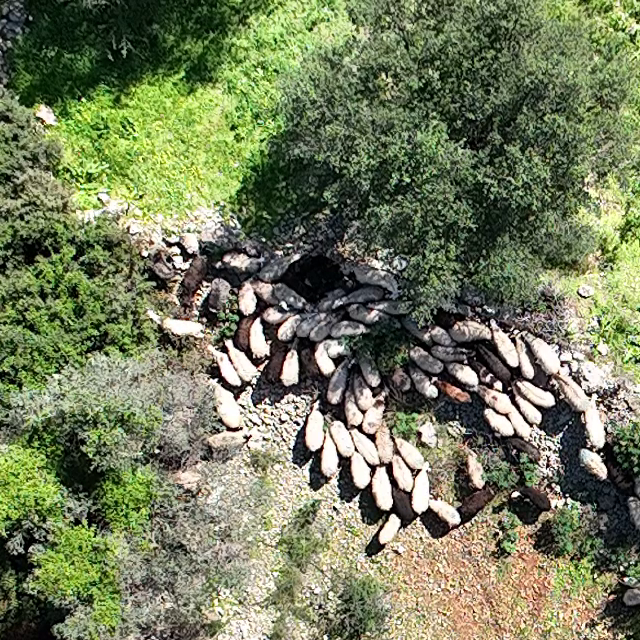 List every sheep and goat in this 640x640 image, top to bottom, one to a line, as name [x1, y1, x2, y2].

sheep [179, 233, 199, 253]
sheep [258, 253, 300, 280]
sheep [218, 254, 265, 272]
sheep [354, 256, 399, 299]
sheep [178, 258, 206, 305]
sheep [153, 263, 176, 279]
sheep [209, 276, 233, 314]
sheep [237, 279, 258, 315]
sheep [251, 283, 280, 305]
sheep [274, 283, 312, 309]
sheep [332, 288, 383, 308]
sheep [315, 289, 343, 309]
sheep [264, 300, 290, 324]
sheep [371, 301, 413, 313]
sheep [347, 303, 379, 322]
sheep [145, 310, 205, 339]
sheep [309, 311, 345, 341]
sheep [296, 312, 329, 337]
sheep [277, 314, 307, 340]
sheep [234, 316, 255, 350]
sheep [251, 316, 270, 358]
sheep [403, 318, 433, 344]
sheep [489, 320, 519, 367]
sheep [331, 321, 371, 338]
sheep [449, 321, 493, 341]
sheep [428, 324, 456, 345]
sheep [521, 332, 561, 374]
sheep [224, 338, 260, 381]
sheep [281, 338, 298, 386]
sheep [514, 339, 535, 378]
sheep [327, 341, 345, 358]
sheep [314, 342, 335, 376]
sheep [473, 342, 511, 380]
sheep [265, 345, 287, 383]
sheep [407, 345, 443, 373]
sheep [430, 345, 476, 363]
sheep [206, 346, 243, 386]
sheep [357, 348, 380, 387]
sheep [327, 354, 352, 403]
sheep [472, 361, 502, 391]
sheep [446, 362, 478, 387]
sheep [393, 364, 410, 391]
sheep [411, 366, 439, 398]
sheep [353, 373, 373, 410]
sheep [430, 376, 469, 402]
sheep [552, 377, 588, 411]
sheep [206, 380, 243, 430]
sheep [515, 381, 554, 406]
sheep [471, 387, 513, 413]
sheep [346, 388, 364, 427]
sheep [363, 392, 384, 434]
sheep [585, 394, 605, 447]
sheep [514, 396, 542, 425]
sheep [305, 402, 323, 450]
sheep [508, 406, 532, 436]
sheep [483, 408, 514, 435]
sheep [376, 420, 393, 464]
sheep [328, 421, 355, 458]
sheep [349, 428, 380, 464]
sheep [321, 430, 339, 476]
sheep [506, 435, 541, 462]
sheep [393, 437, 424, 470]
sheep [463, 447, 484, 488]
sheep [579, 448, 608, 482]
sheep [350, 453, 372, 488]
sheep [392, 455, 413, 491]
sheep [413, 461, 429, 515]
sheep [373, 467, 393, 510]
sheep [460, 483, 497, 520]
sheep [391, 487, 416, 523]
sheep [510, 488, 551, 510]
sheep [627, 497, 639, 533]
sheep [429, 499, 460, 530]
sheep [378, 514, 401, 544]
sheep [618, 577, 639, 588]
sheep [623, 587, 639, 605]
sheep [95, 632, 142, 639]